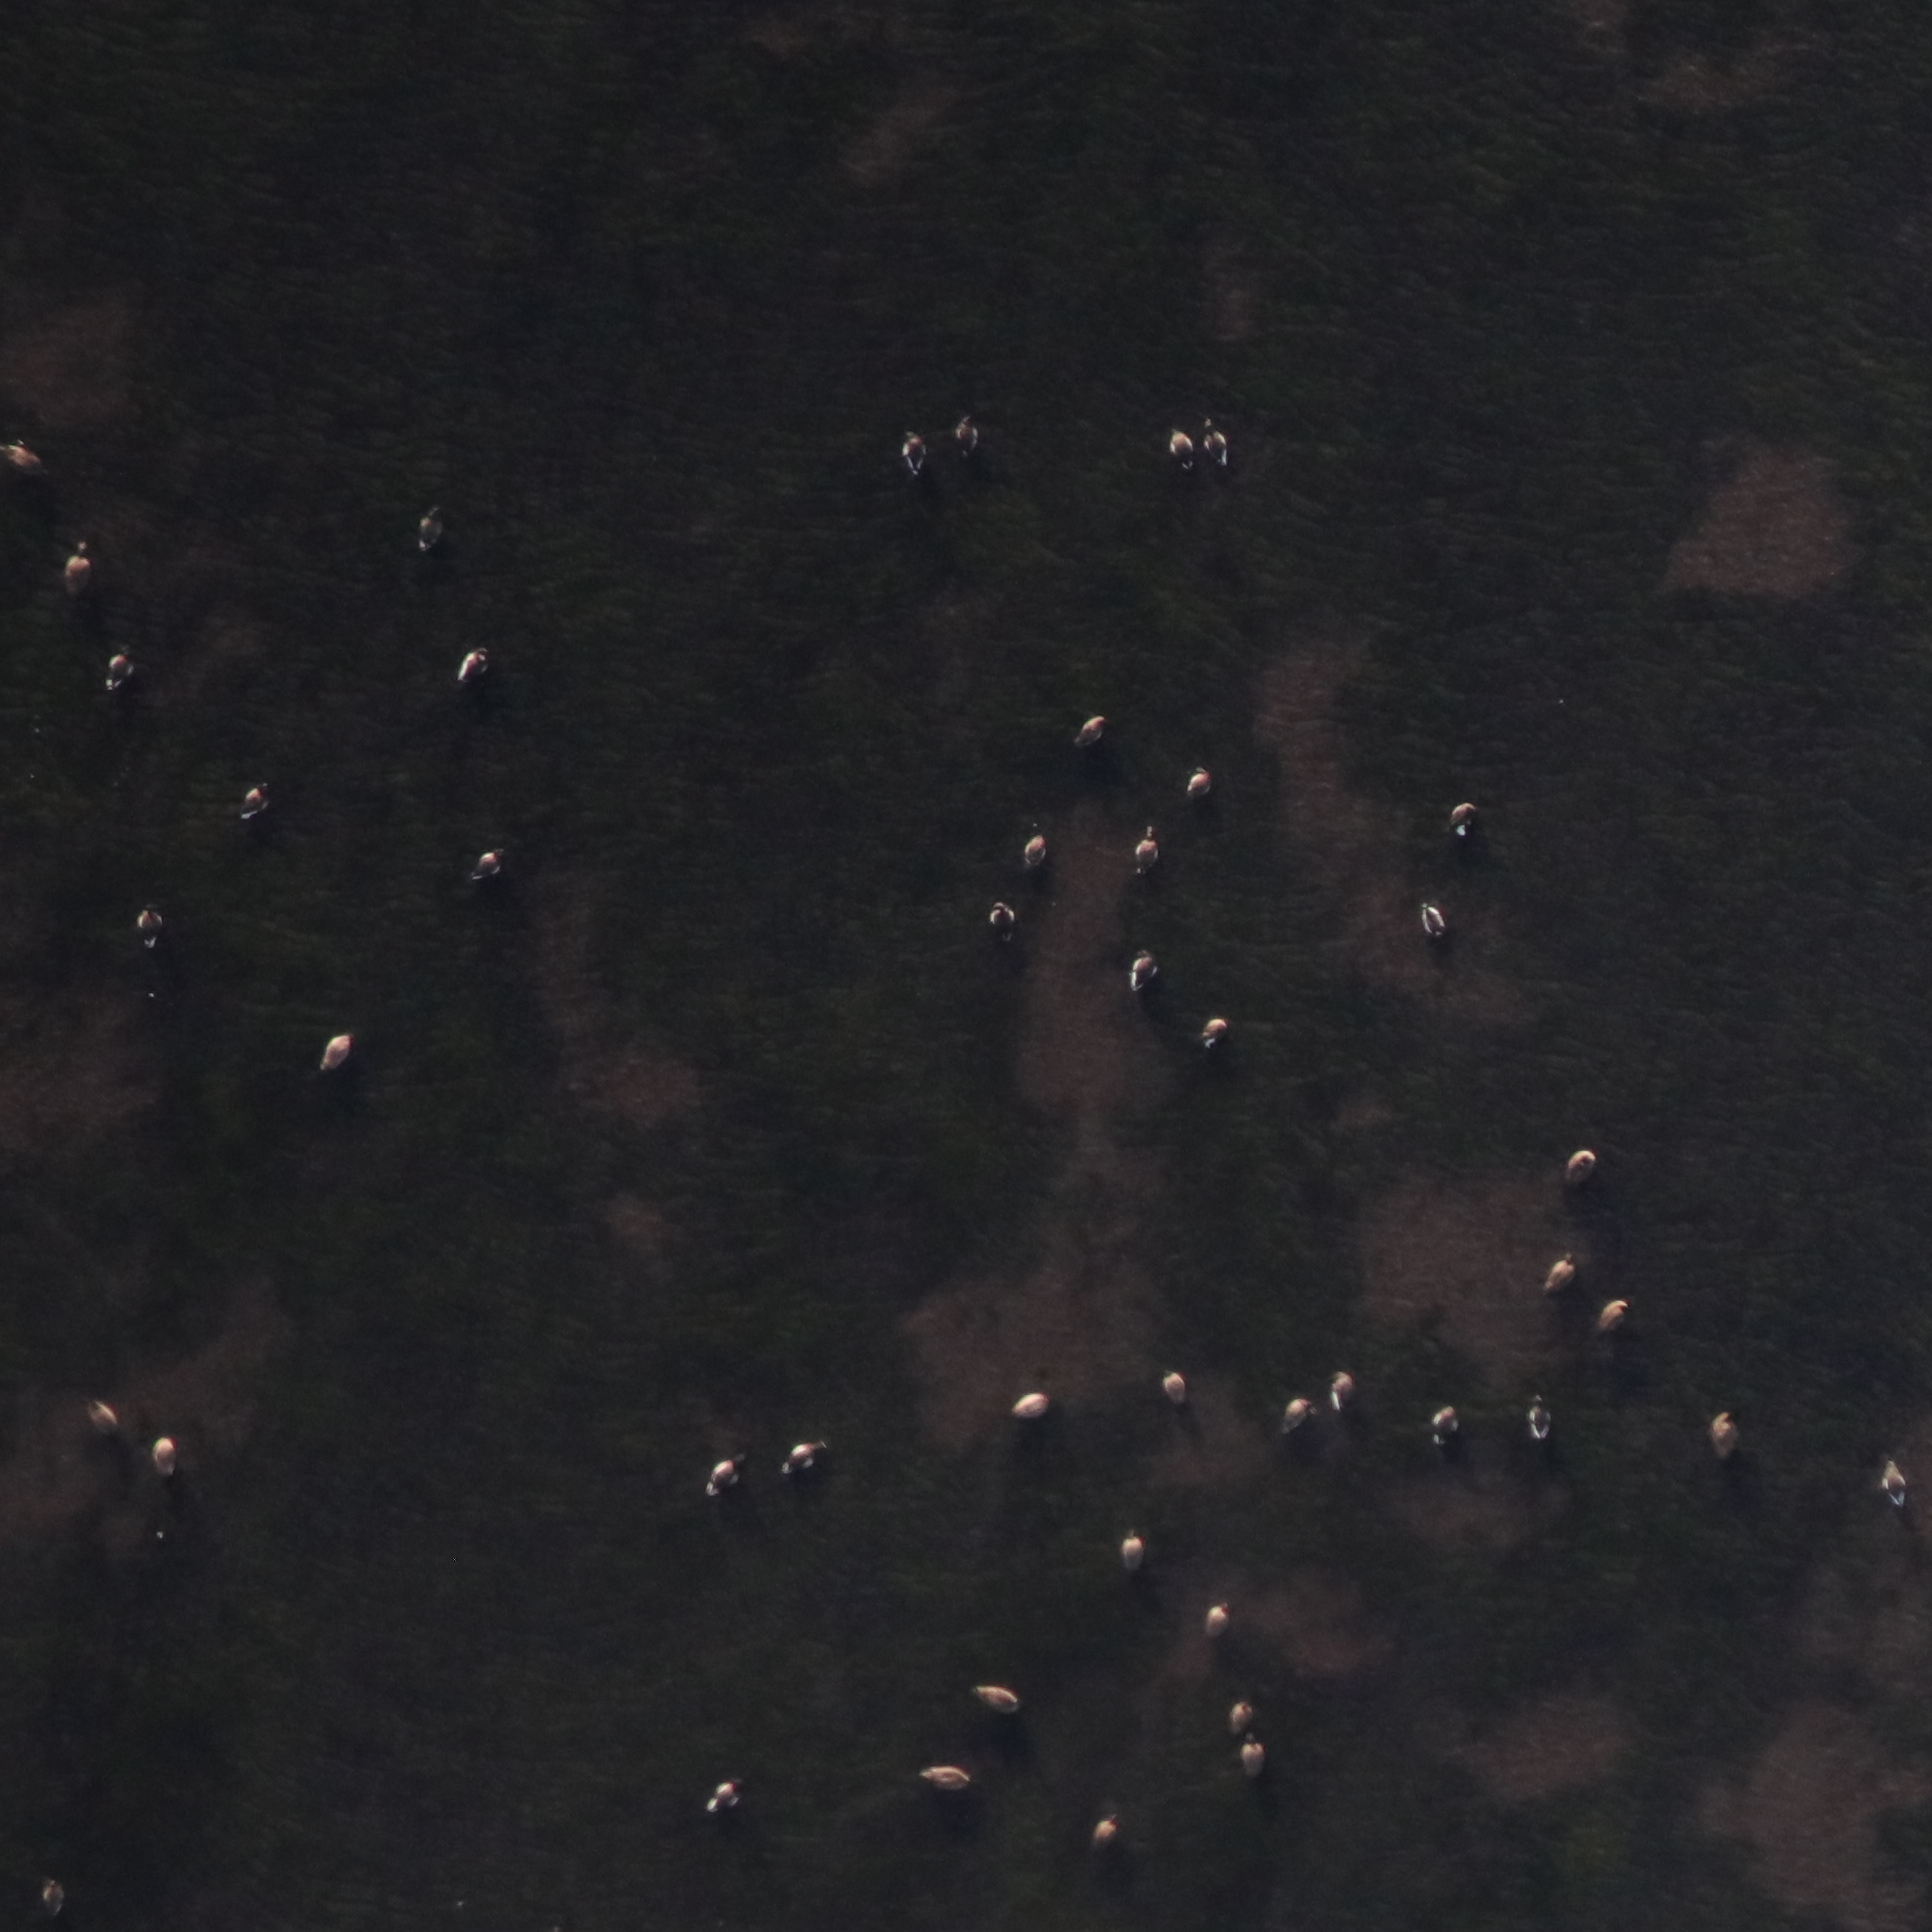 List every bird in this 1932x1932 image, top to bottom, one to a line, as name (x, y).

brant (967, 436)
brant (1185, 446)
brant (1216, 446)
brant (916, 452)
brant (433, 532)
Canada goose (73, 564)
brant (474, 666)
brant (122, 669)
Canada goose (1091, 733)
brant (1199, 784)
brant (254, 803)
brant (1462, 819)
brant (1035, 850)
brant (1146, 851)
brant (489, 865)
brant (1003, 917)
brant (1434, 921)
brant (151, 924)
brant (1144, 969)
brant (1213, 1033)
Canada goose (337, 1053)
Canada goose (1579, 1167)
Canada goose (1558, 1275)
Canada goose (1611, 1315)
brant (1174, 1389)
brant (1342, 1392)
Canada goose (1036, 1406)
Canada goose (1307, 1406)
Canada goose (101, 1417)
brant (1539, 1418)
brant (1445, 1423)
Canada goose (1721, 1439)
brant (802, 1456)
Canada goose (166, 1458)
brant (725, 1476)
brant (1894, 1479)
Canada goose (1132, 1549)
Canada goose (1212, 1613)
Canada goose (995, 1698)
Canada goose (1239, 1706)
Canada goose (1252, 1754)
Canada goose (944, 1779)
brant (726, 1793)
Canada goose (1102, 1839)